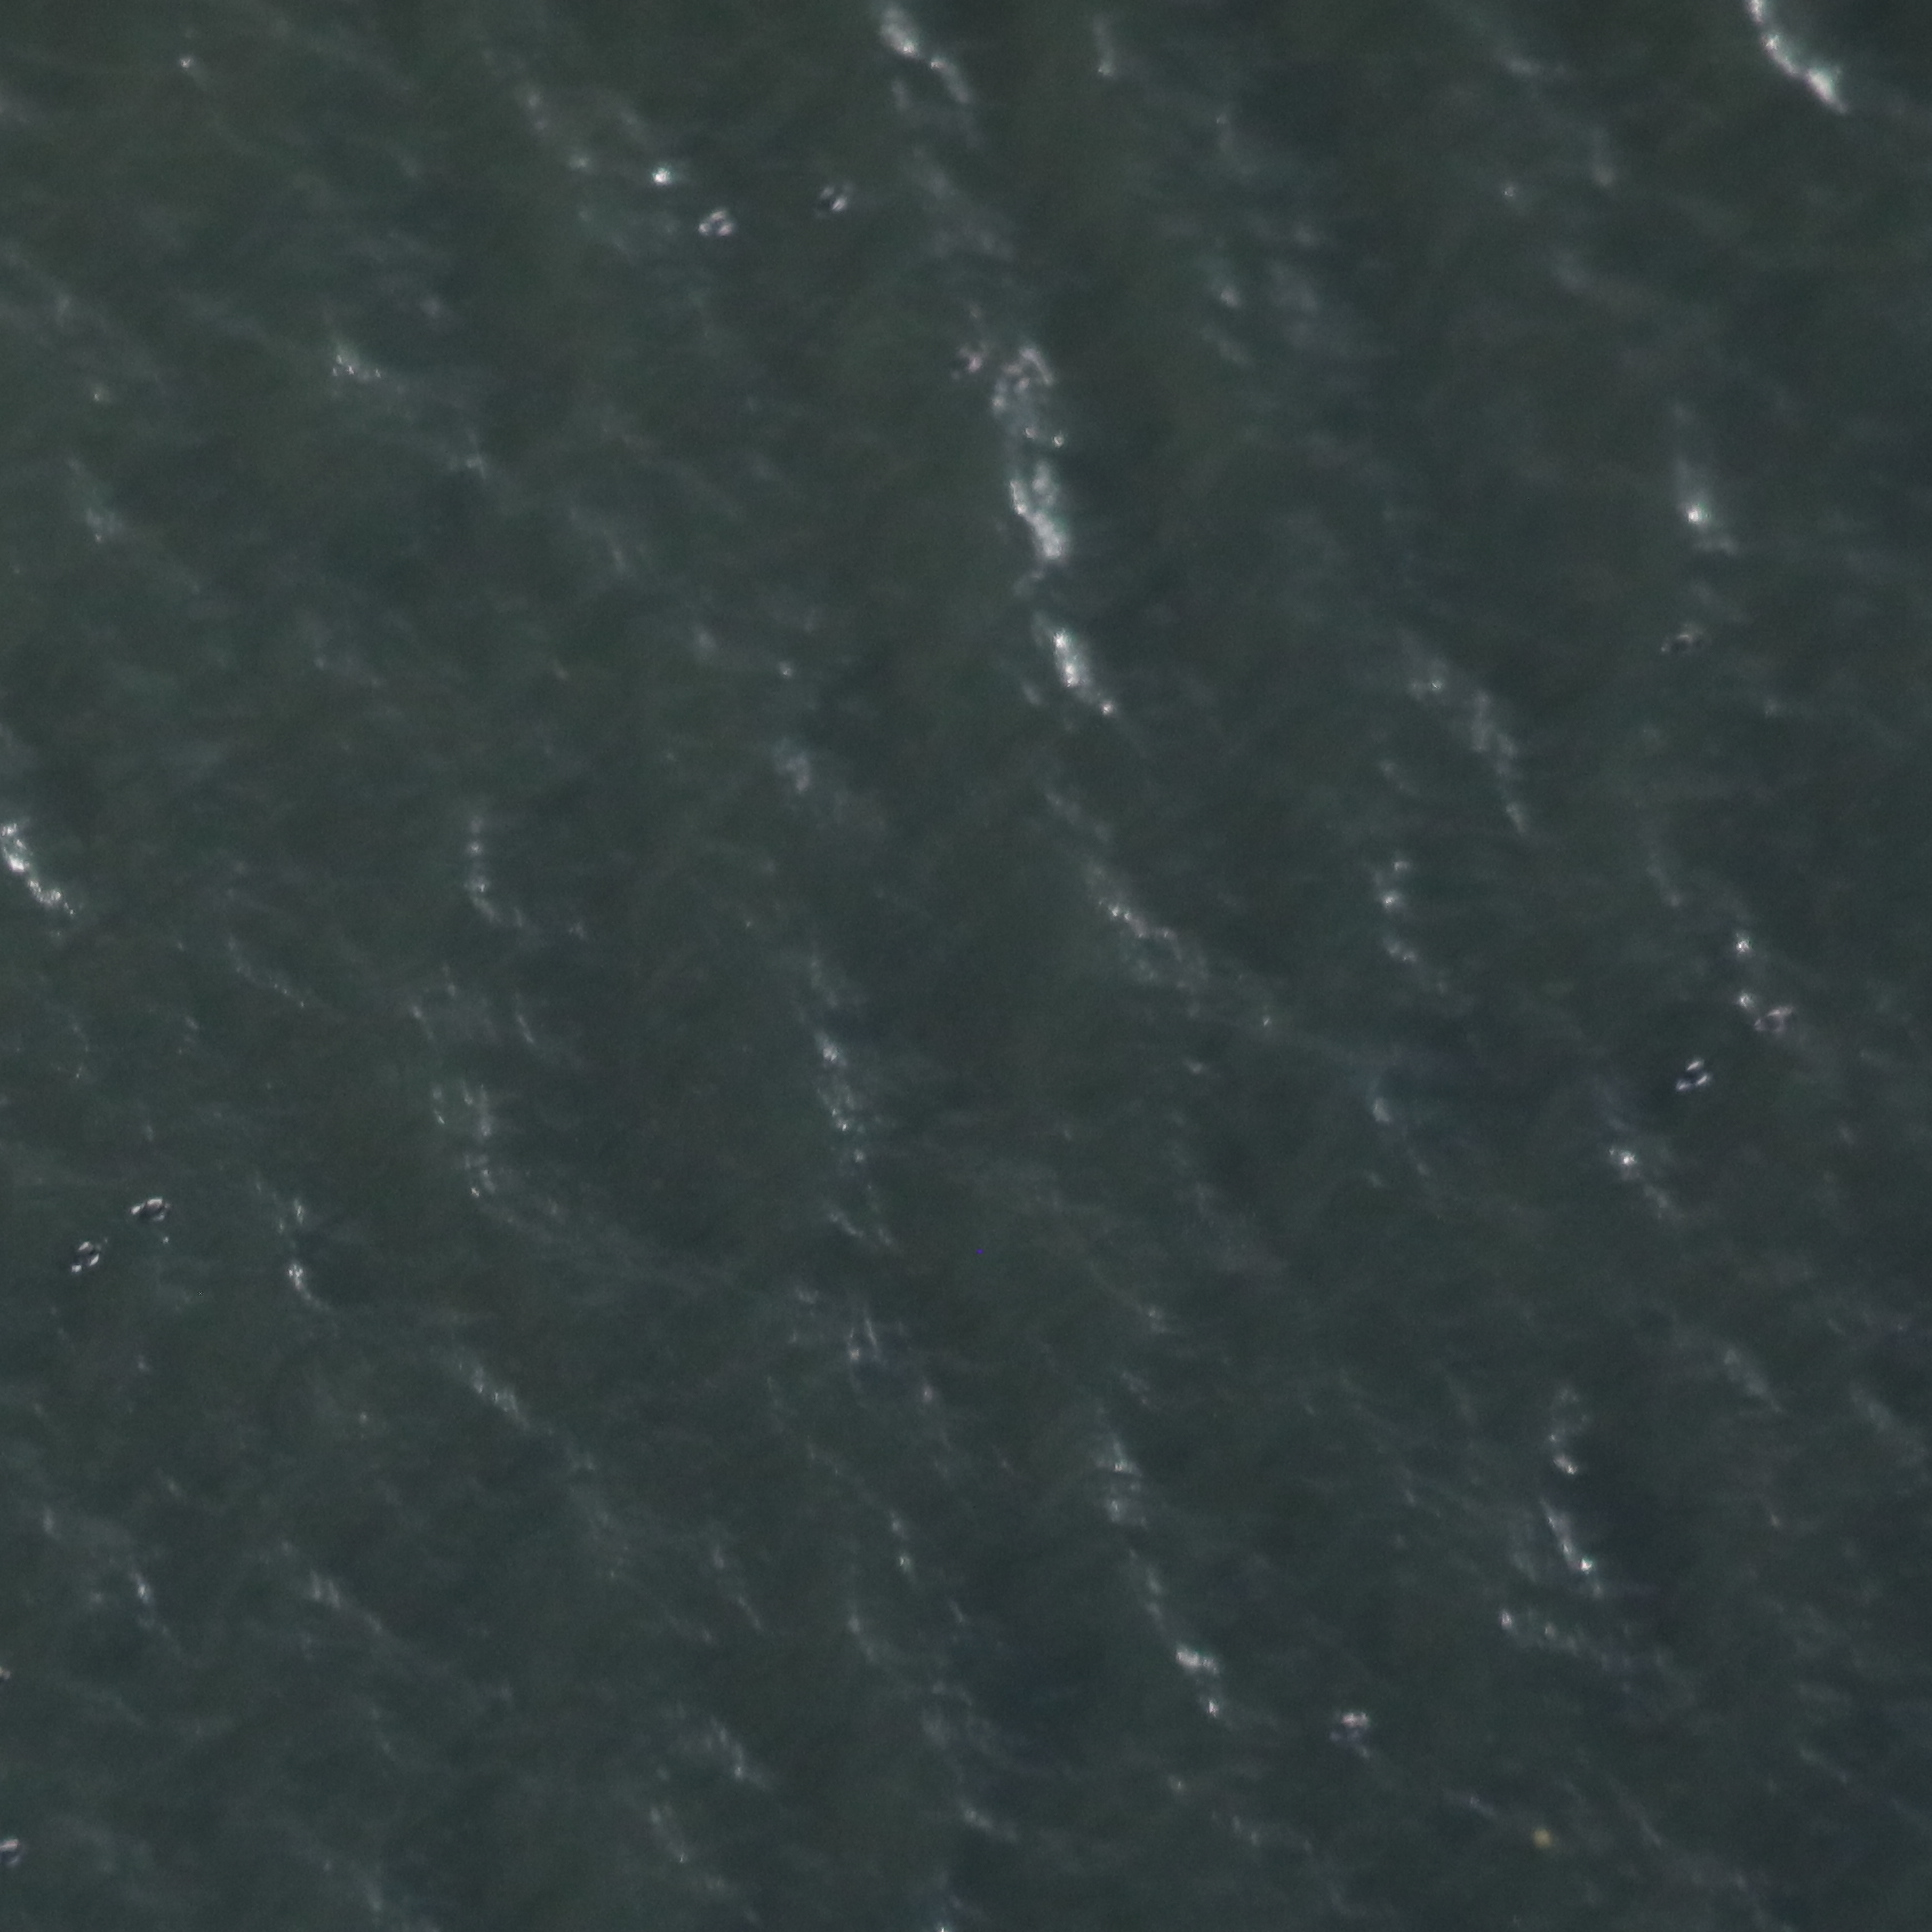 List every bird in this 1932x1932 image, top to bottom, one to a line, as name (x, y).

brant (834, 201)
brant (717, 227)
brant (963, 363)
brant (1013, 379)
brant (1678, 643)
brant (1777, 1020)
brant (1694, 1075)
brant (154, 1211)
brant (85, 1257)
brant (1348, 1728)
brant (7, 1855)